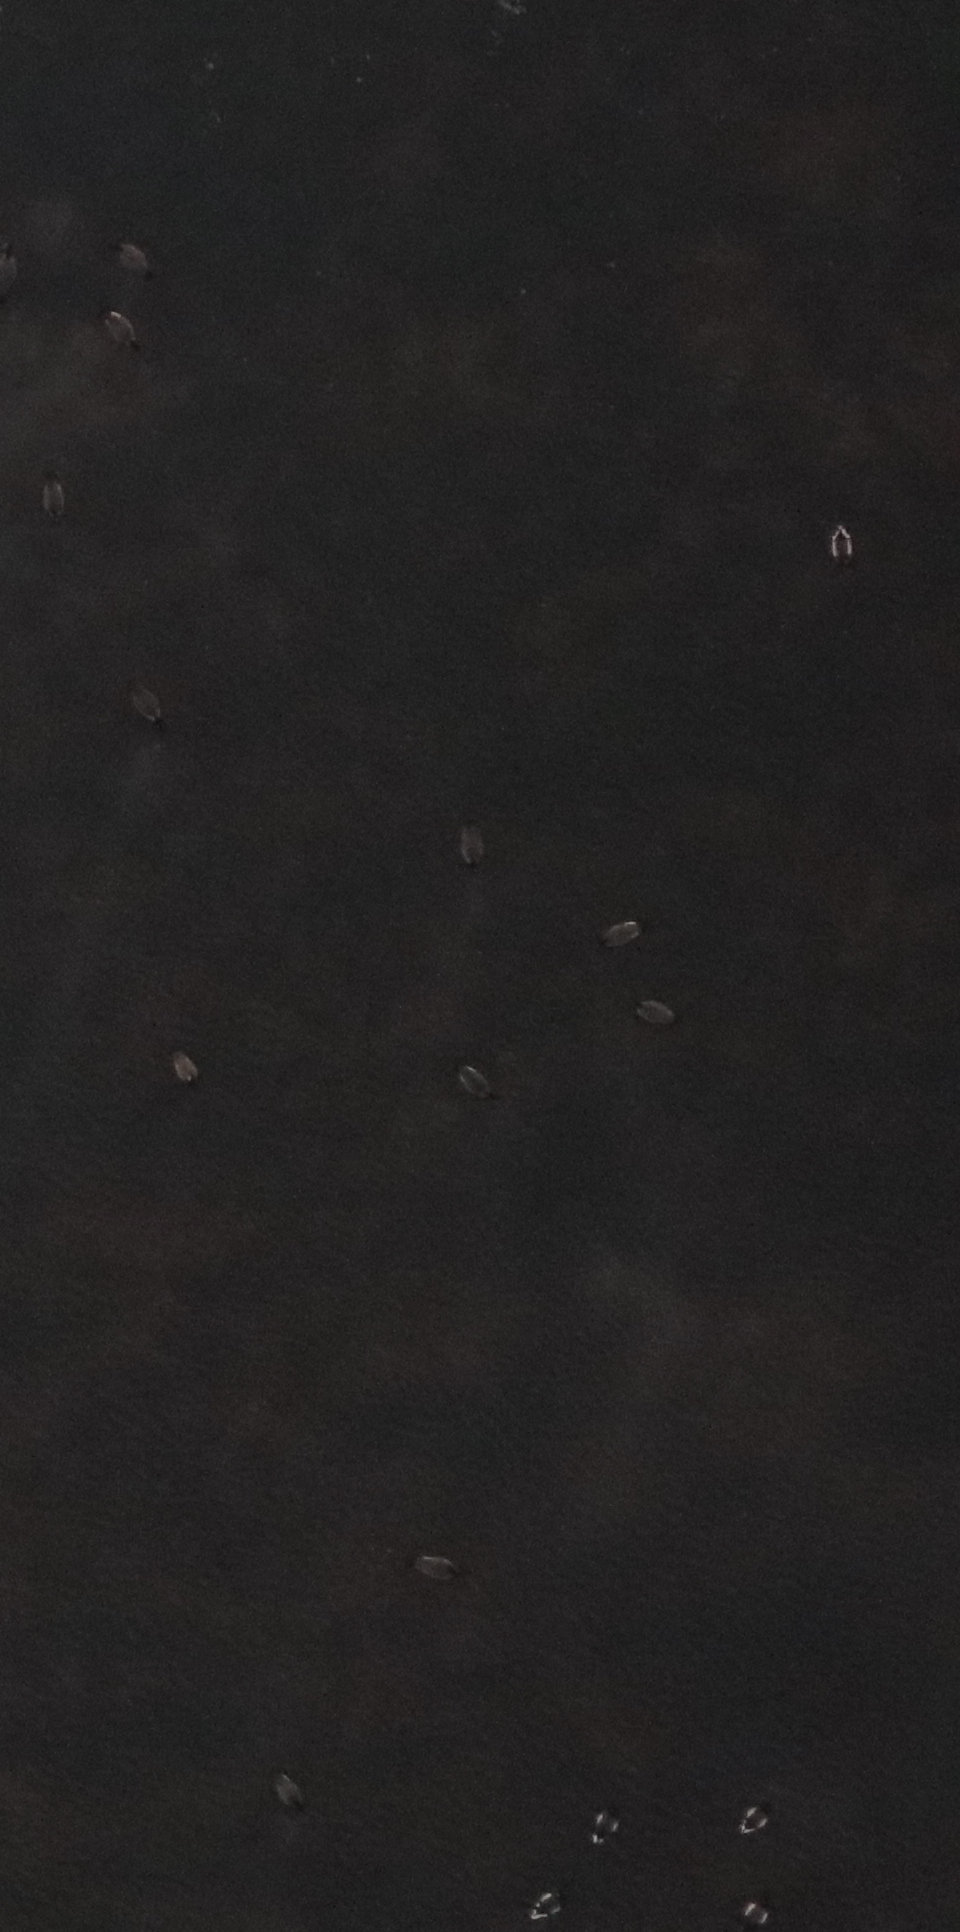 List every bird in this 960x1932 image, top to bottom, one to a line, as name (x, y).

Canada goose (128, 257)
Canada goose (5, 269)
Canada goose (120, 329)
Canada goose (52, 502)
brant (840, 544)
Canada goose (146, 703)
Canada goose (470, 843)
Canada goose (627, 934)
Canada goose (656, 1015)
Canada goose (184, 1065)
Canada goose (475, 1083)
Canada goose (439, 1567)
Canada goose (285, 1792)
brant (753, 1820)
brant (605, 1825)
brant (545, 1906)
brant (754, 1913)